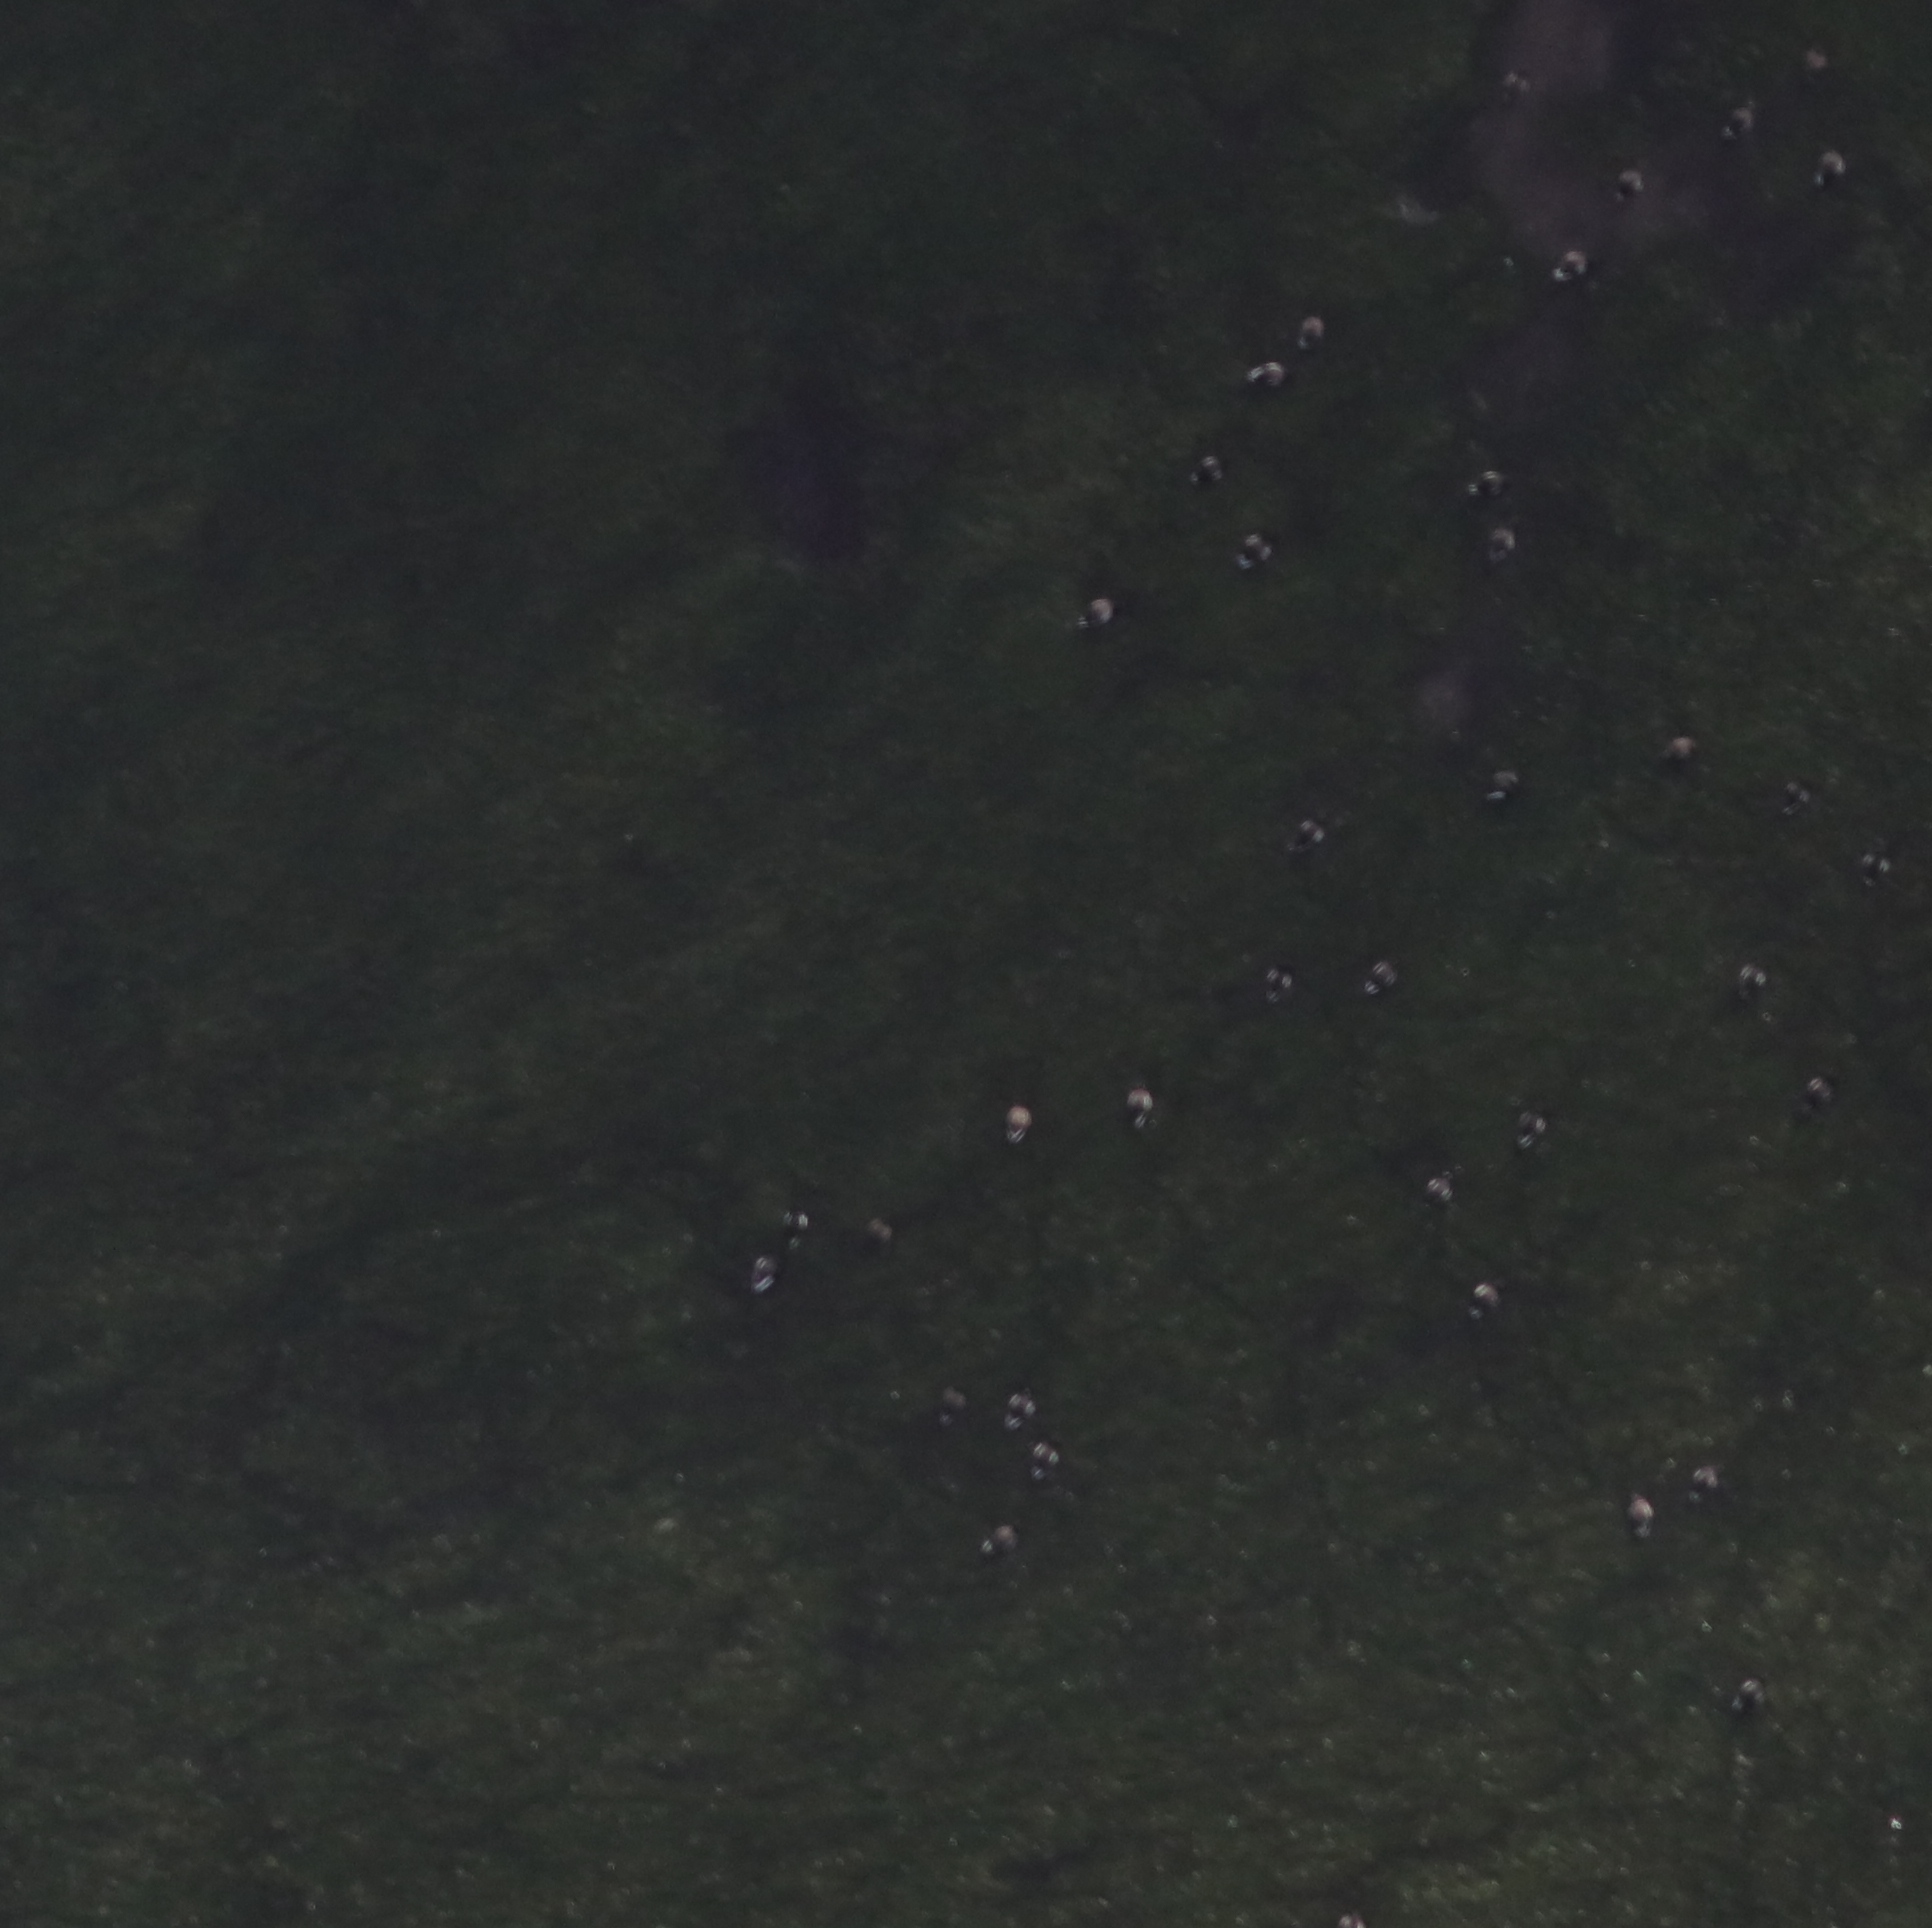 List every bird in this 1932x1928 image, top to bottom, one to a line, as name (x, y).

brant (1819, 58)
brant (1514, 85)
brant (1741, 117)
brant (1834, 171)
brant (1634, 189)
brant (1570, 267)
brant (1308, 327)
brant (1257, 372)
brant (1211, 473)
brant (1482, 486)
brant (1254, 549)
brant (1505, 550)
brant (1098, 614)
brant (1683, 755)
brant (1503, 784)
brant (1801, 791)
brant (1310, 830)
brant (1876, 862)
brant (1372, 971)
brant (1748, 974)
brant (1280, 983)
brant (1817, 1091)
brant (1145, 1107)
brant (1530, 1128)
brant (1017, 1130)
brant (1438, 1190)
brant (797, 1232)
brant (880, 1239)
brant (760, 1277)
brant (1487, 1299)
brant (1016, 1404)
brant (956, 1415)
brant (1046, 1455)
brant (1711, 1478)
brant (1645, 1515)
brant (1002, 1545)
brant (1747, 1693)